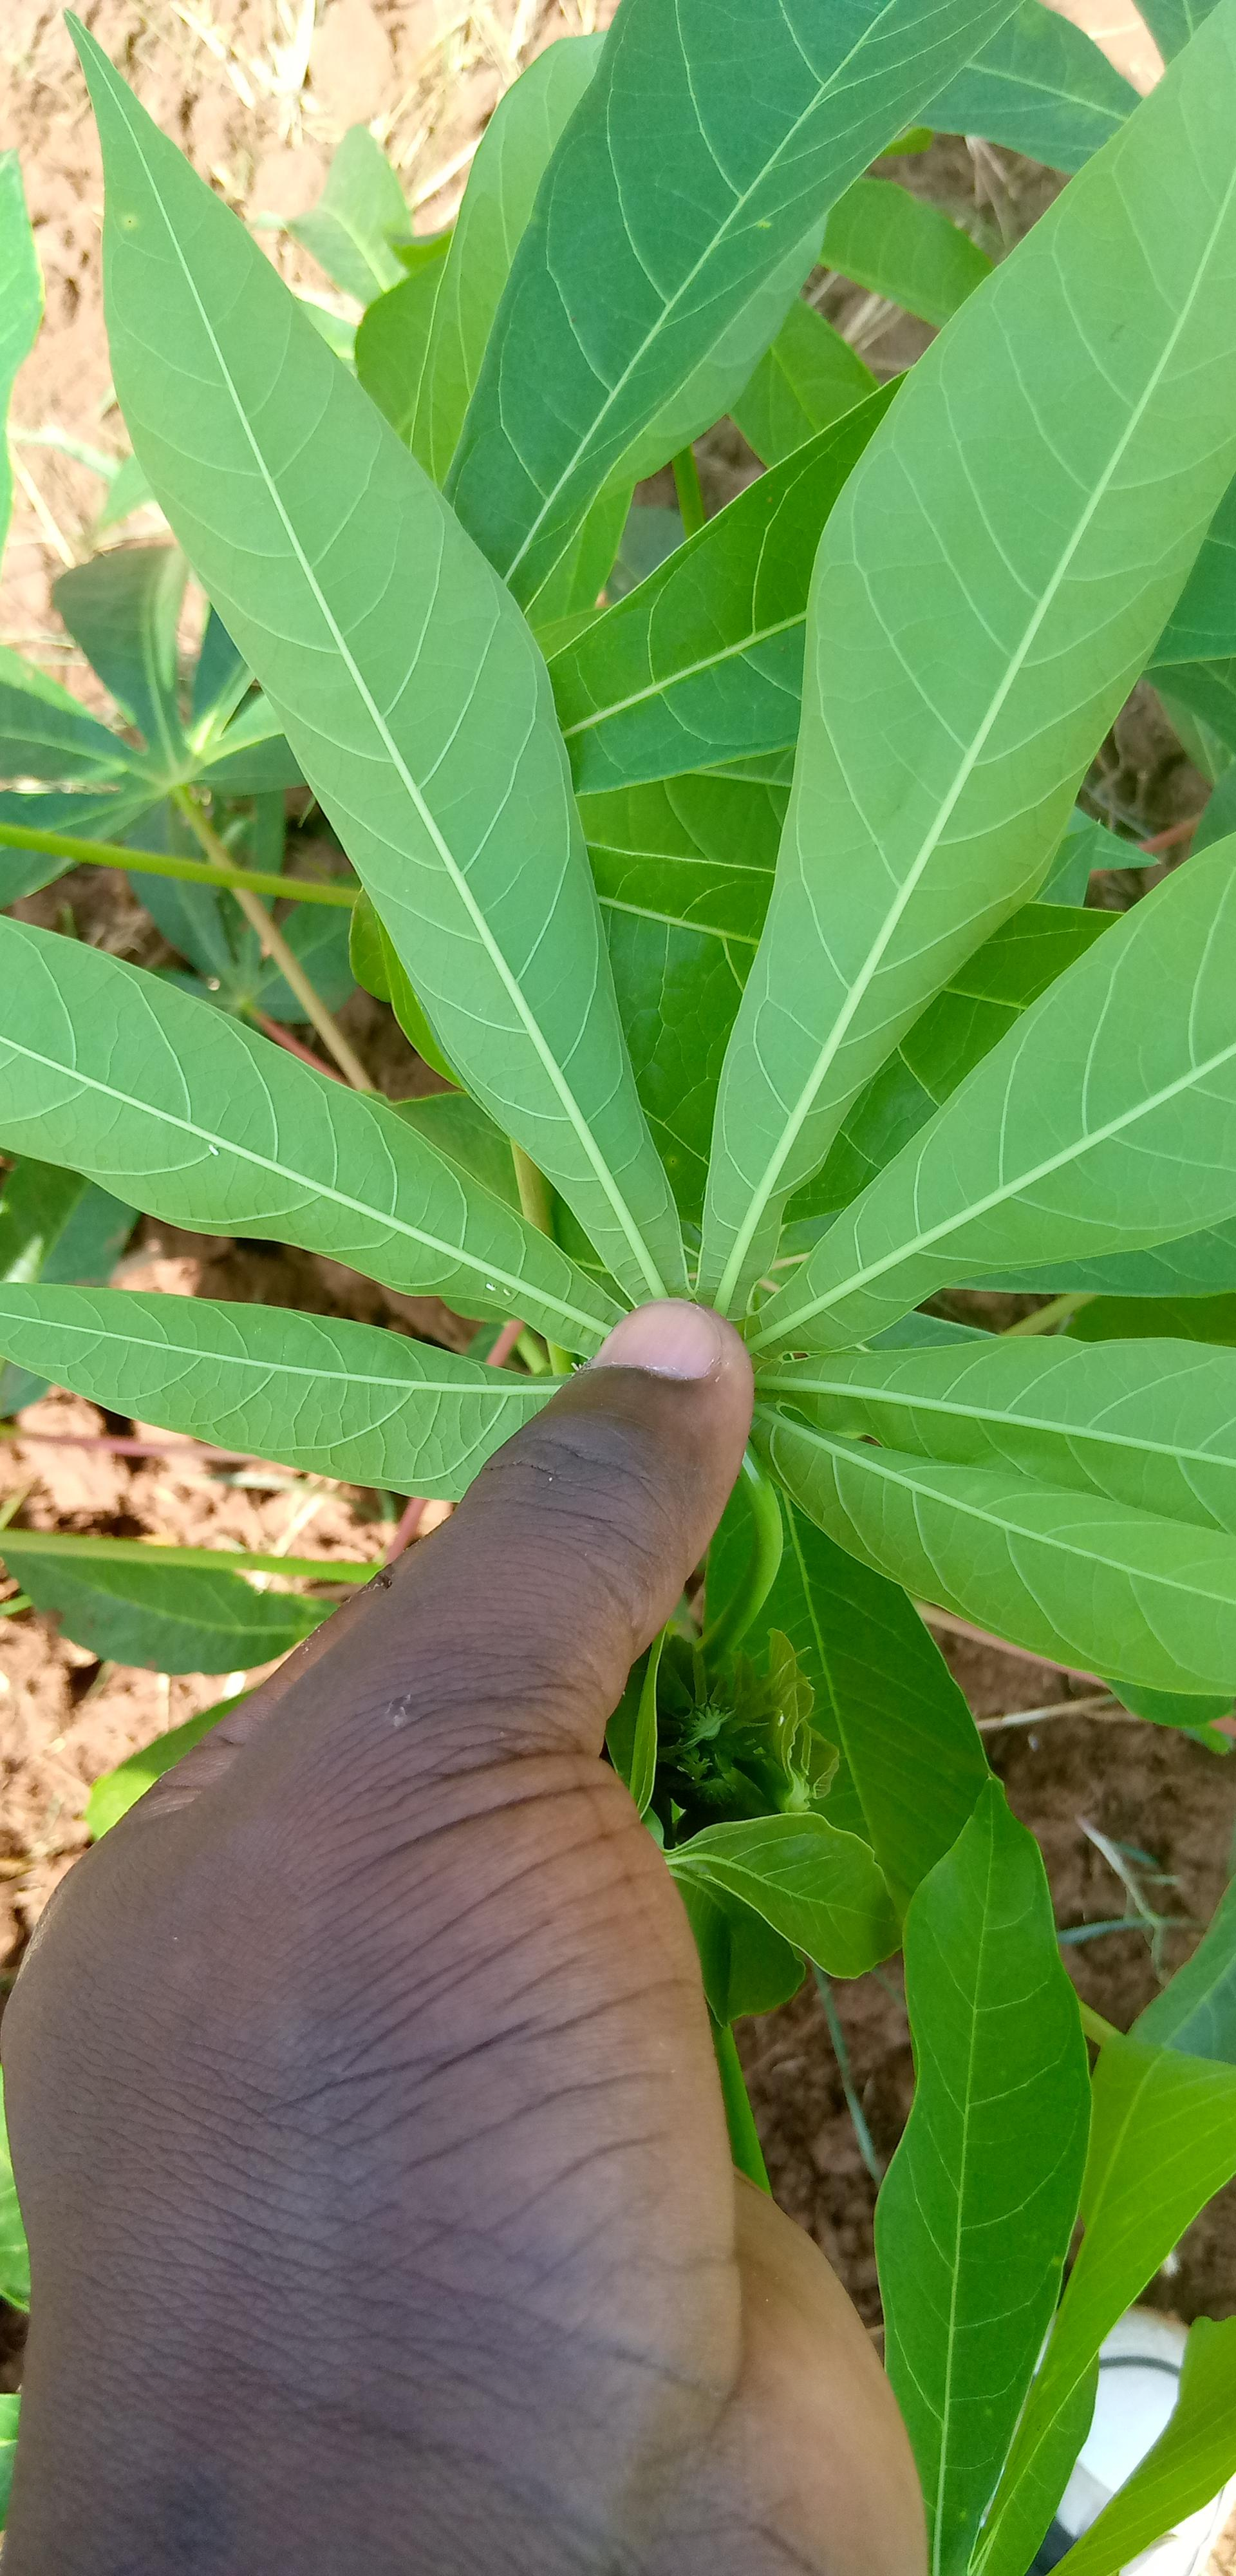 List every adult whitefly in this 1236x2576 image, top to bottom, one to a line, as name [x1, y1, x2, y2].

whitefly [208, 1142, 221, 1157]
whitefly [485, 1282, 498, 1292]
whitefly [503, 1287, 511, 1298]